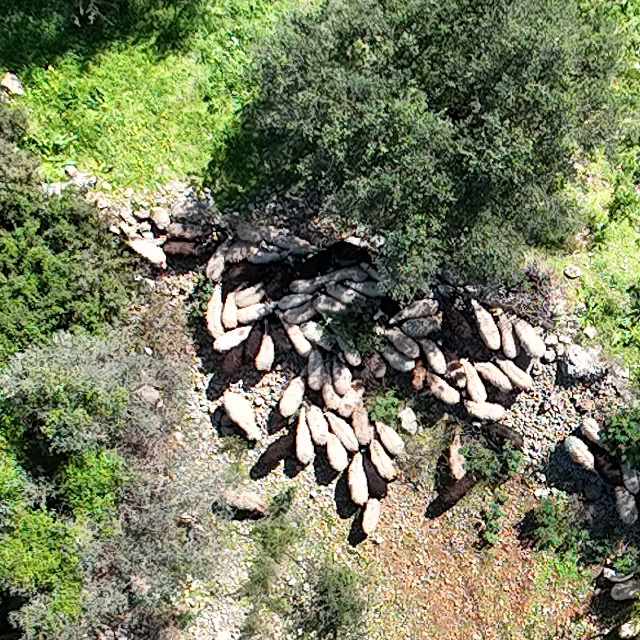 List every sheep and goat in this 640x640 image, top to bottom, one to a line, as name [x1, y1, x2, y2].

sheep [237, 223, 289, 244]
sheep [274, 235, 326, 254]
sheep [206, 239, 229, 280]
sheep [226, 242, 258, 264]
sheep [252, 249, 288, 264]
sheep [360, 263, 386, 280]
sheep [226, 264, 252, 283]
sheep [267, 265, 286, 295]
sheep [314, 265, 356, 286]
sheep [345, 279, 387, 298]
sheep [289, 280, 318, 292]
sheep [326, 280, 366, 303]
sheep [236, 282, 262, 299]
sheep [207, 283, 223, 339]
sheep [279, 288, 324, 311]
sheep [237, 289, 265, 306]
sheep [223, 290, 238, 329]
sheep [283, 291, 320, 324]
sheep [373, 291, 397, 320]
sheep [314, 294, 347, 310]
sheep [389, 299, 438, 322]
sheep [470, 299, 500, 349]
sheep [237, 301, 278, 324]
sheep [489, 308, 520, 357]
sheep [275, 311, 311, 356]
sheep [402, 312, 442, 337]
sheep [507, 313, 547, 359]
sheep [241, 318, 263, 363]
sheep [254, 319, 274, 371]
sheep [300, 320, 345, 363]
sheep [213, 321, 254, 352]
sheep [373, 323, 419, 357]
sheep [335, 335, 362, 366]
sheep [417, 338, 447, 373]
sheep [220, 341, 245, 376]
sheep [373, 343, 415, 372]
sheep [307, 344, 325, 390]
sheep [363, 345, 385, 377]
sheep [444, 350, 467, 388]
sheep [332, 355, 352, 393]
sheep [459, 357, 487, 402]
sheep [489, 357, 533, 390]
sheep [411, 360, 426, 389]
sheep [473, 362, 512, 394]
sheep [280, 372, 306, 417]
sheep [323, 373, 340, 410]
sheep [426, 373, 460, 405]
sheep [338, 381, 365, 417]
sheep [222, 391, 262, 438]
sheep [304, 398, 328, 446]
sheep [462, 400, 503, 422]
sheep [351, 402, 373, 445]
sheep [297, 406, 316, 465]
sheep [323, 411, 359, 452]
sheep [582, 416, 610, 451]
sheep [374, 422, 405, 456]
sheep [481, 422, 523, 447]
sheep [258, 423, 297, 467]
sheep [449, 424, 466, 480]
sheep [325, 434, 348, 471]
sheep [565, 434, 593, 472]
sheep [368, 438, 397, 480]
sheep [594, 444, 622, 485]
sheep [348, 451, 369, 505]
sheep [620, 464, 639, 495]
sheep [440, 468, 480, 506]
sheep [613, 486, 638, 525]
sheep [362, 498, 380, 533]
sheep [610, 579, 639, 601]
sheep [618, 616, 639, 639]
sheep [74, 635, 113, 639]